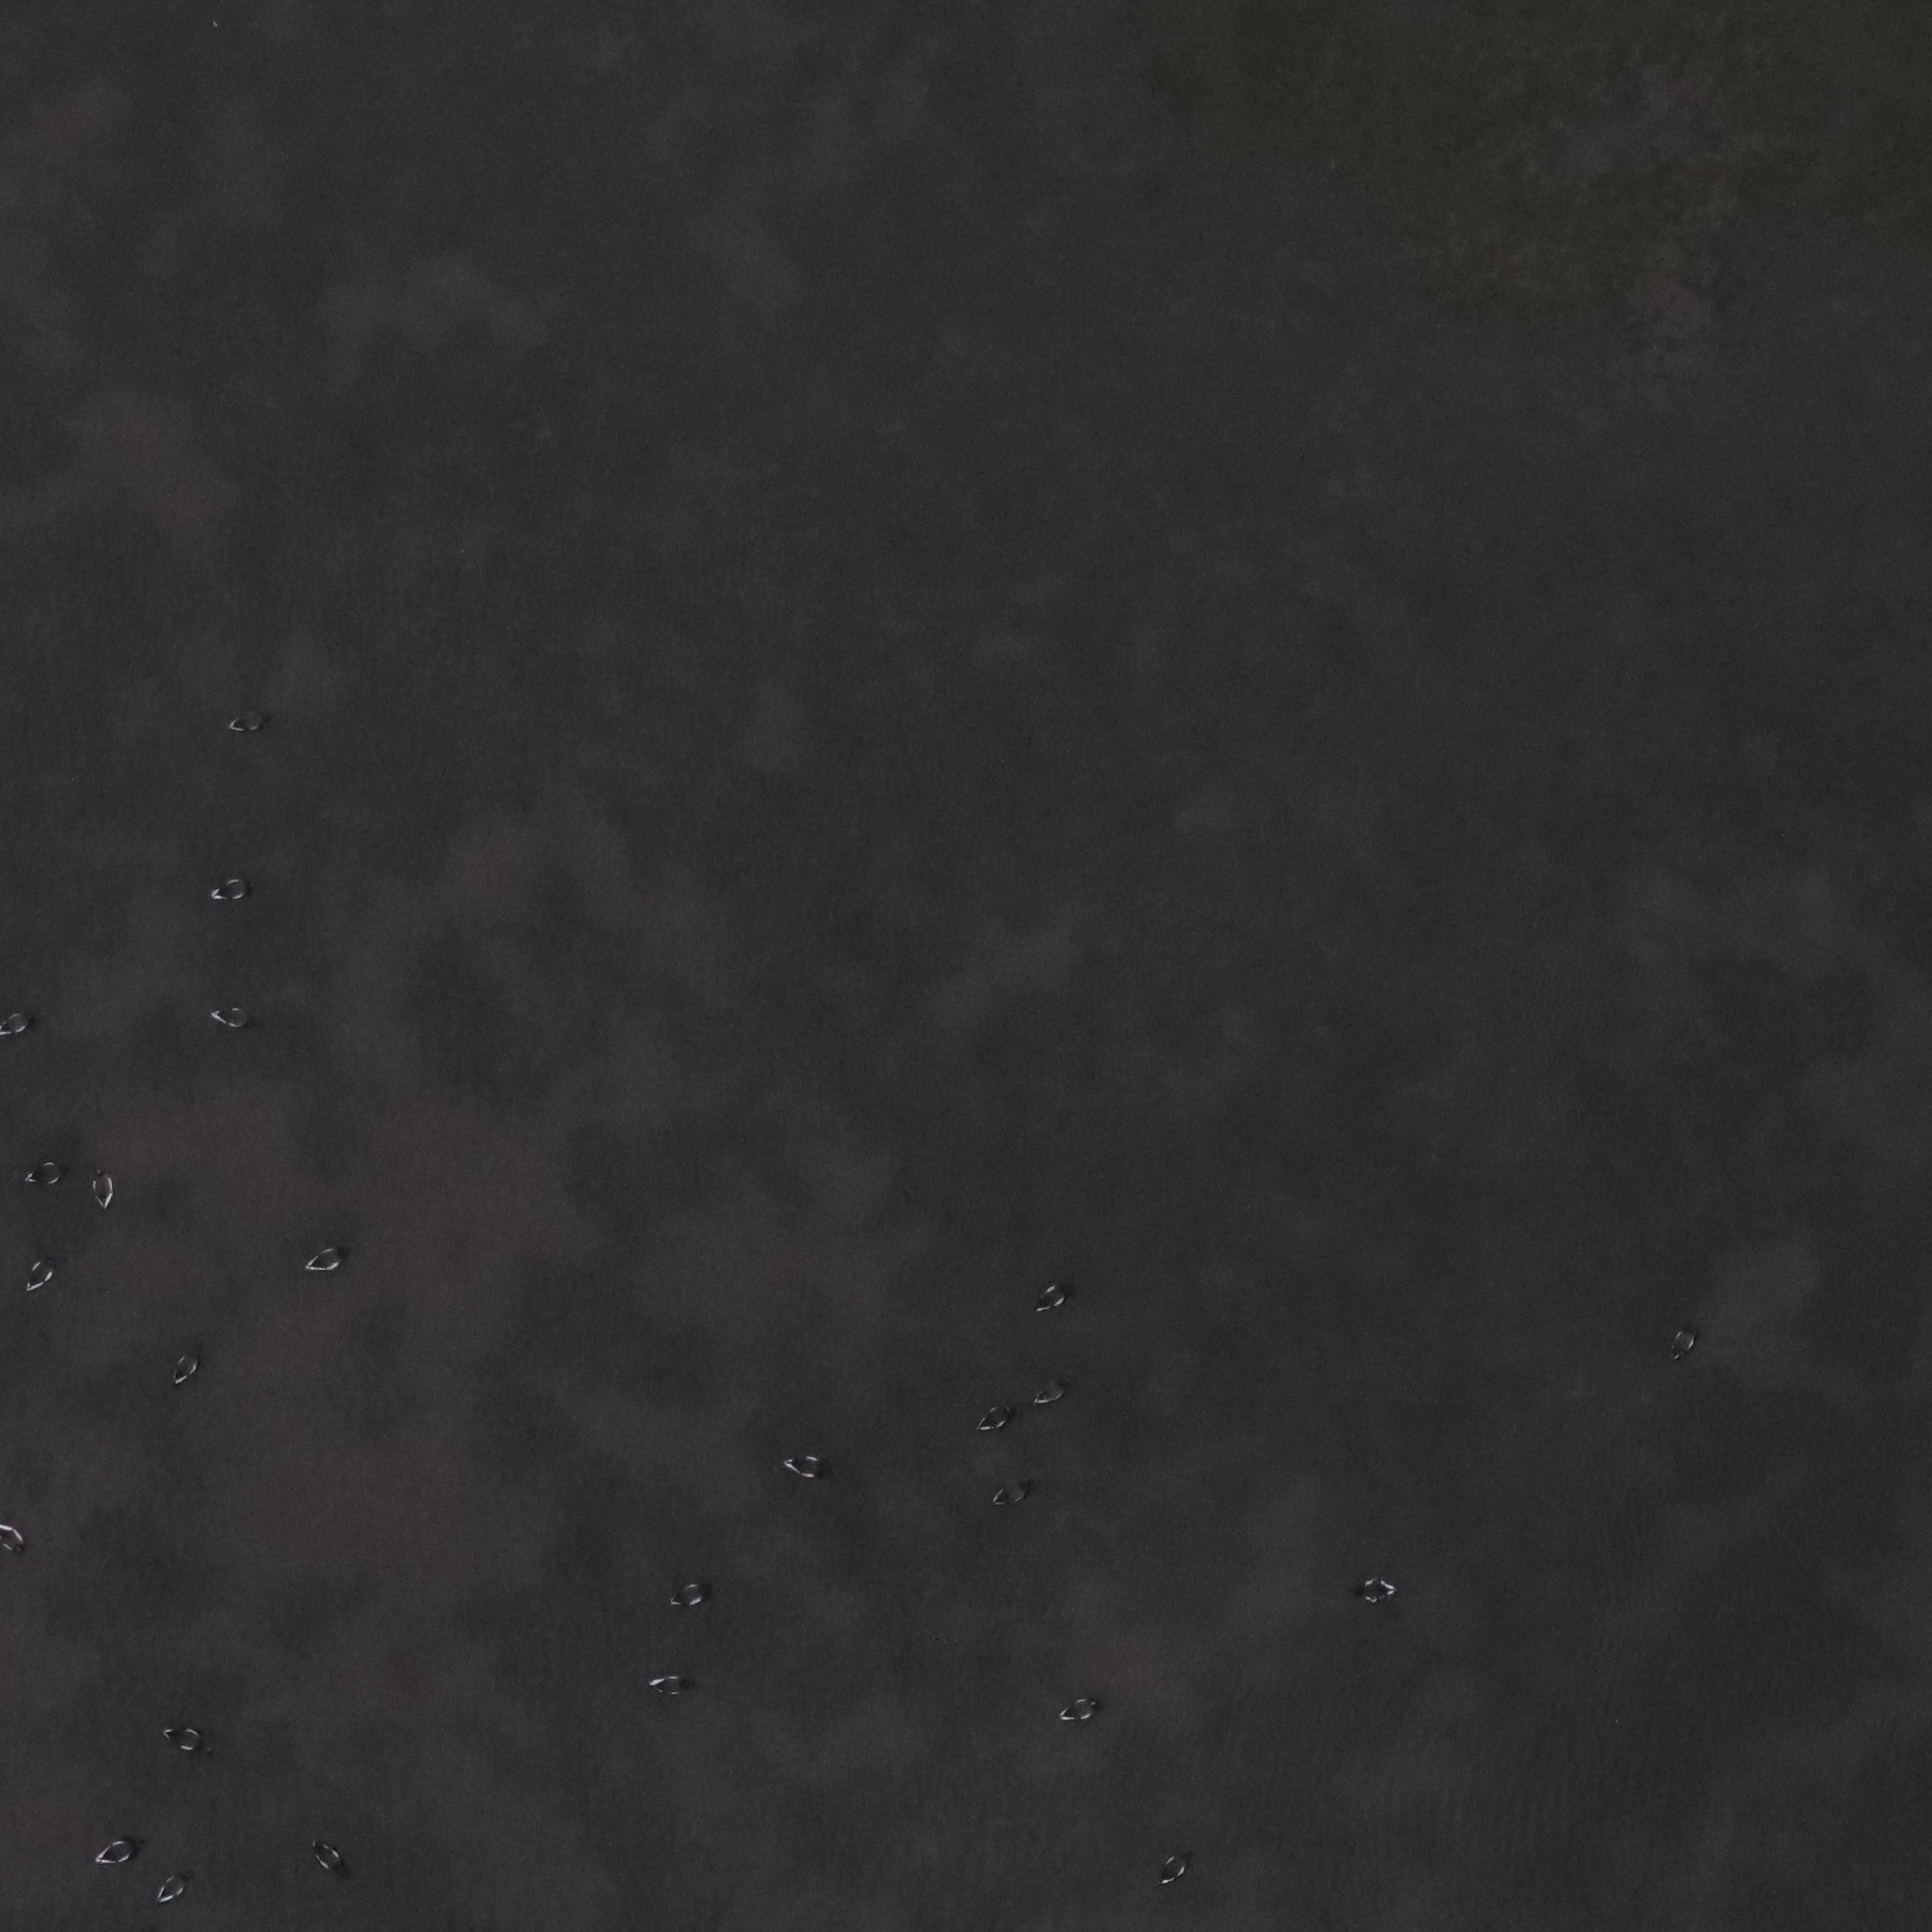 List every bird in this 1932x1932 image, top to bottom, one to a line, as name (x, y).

brant (249, 722)
brant (233, 890)
brant (233, 1018)
brant (17, 1022)
brant (46, 1172)
brant (102, 1187)
brant (327, 1260)
brant (42, 1273)
brant (1051, 1297)
brant (1683, 1343)
brant (186, 1367)
brant (1055, 1391)
brant (993, 1418)
brant (807, 1466)
brant (1014, 1491)
brant (8, 1536)
brant (1374, 1591)
brant (691, 1595)
brant (670, 1683)
brant (1079, 1709)
brant (188, 1738)
brant (119, 1852)
brant (330, 1857)
brant (1174, 1867)
brant (173, 1887)